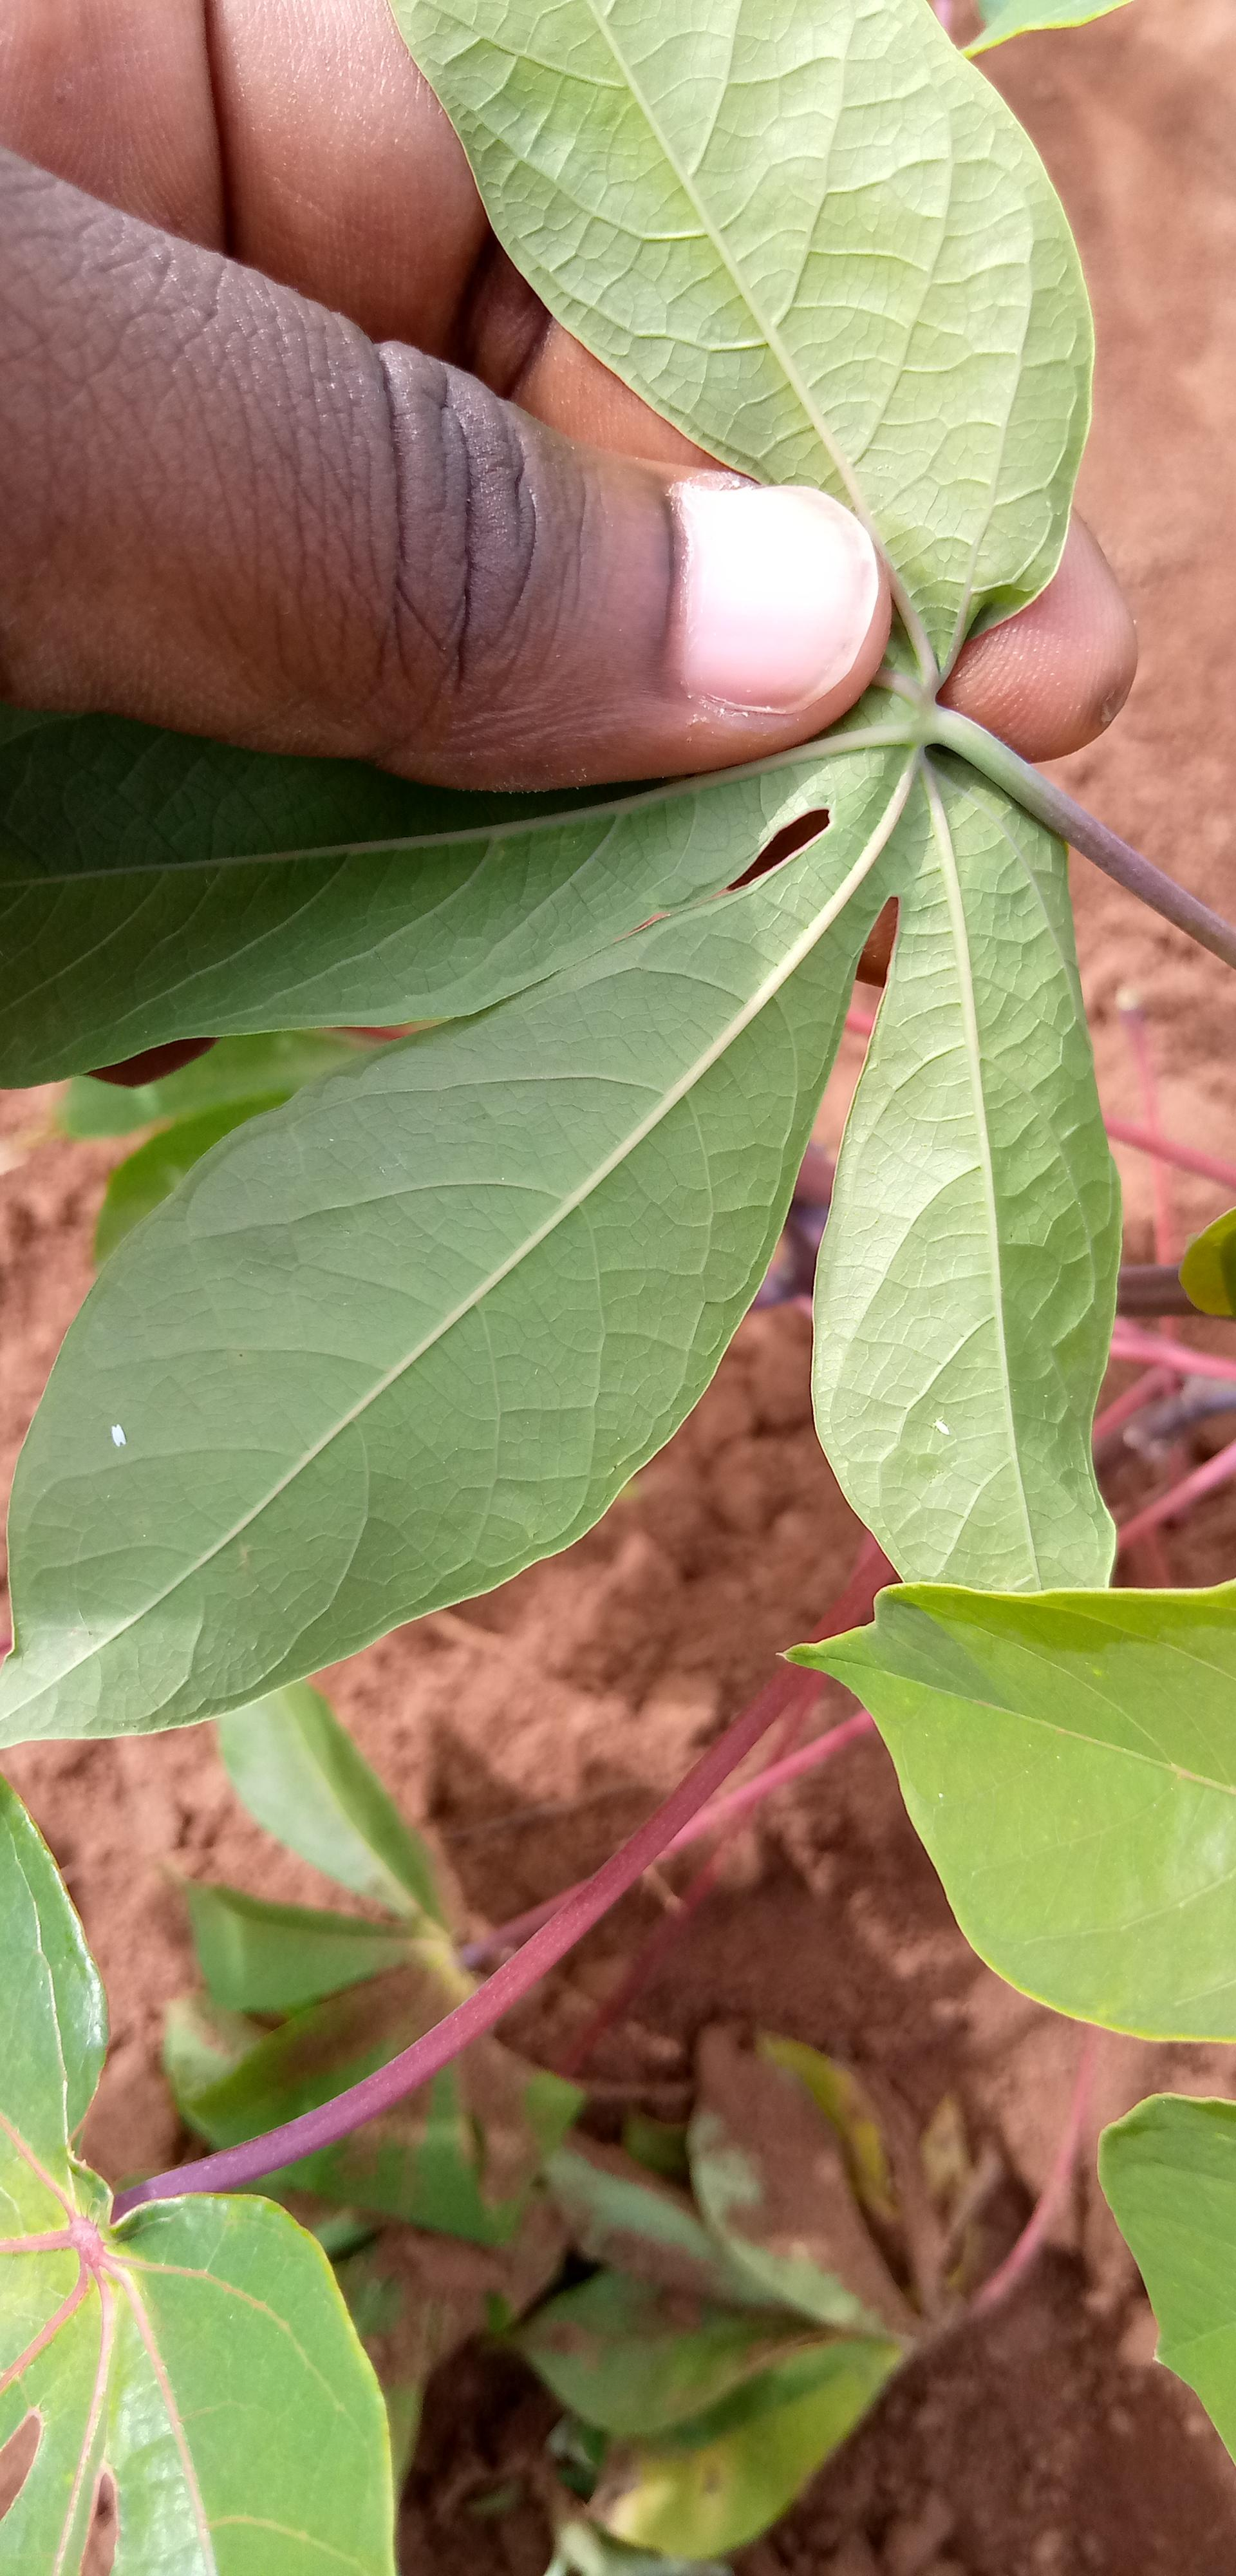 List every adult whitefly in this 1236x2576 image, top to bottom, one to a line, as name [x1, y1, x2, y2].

whitefly [87, 1412, 140, 1460]
whitefly [933, 1412, 954, 1446]